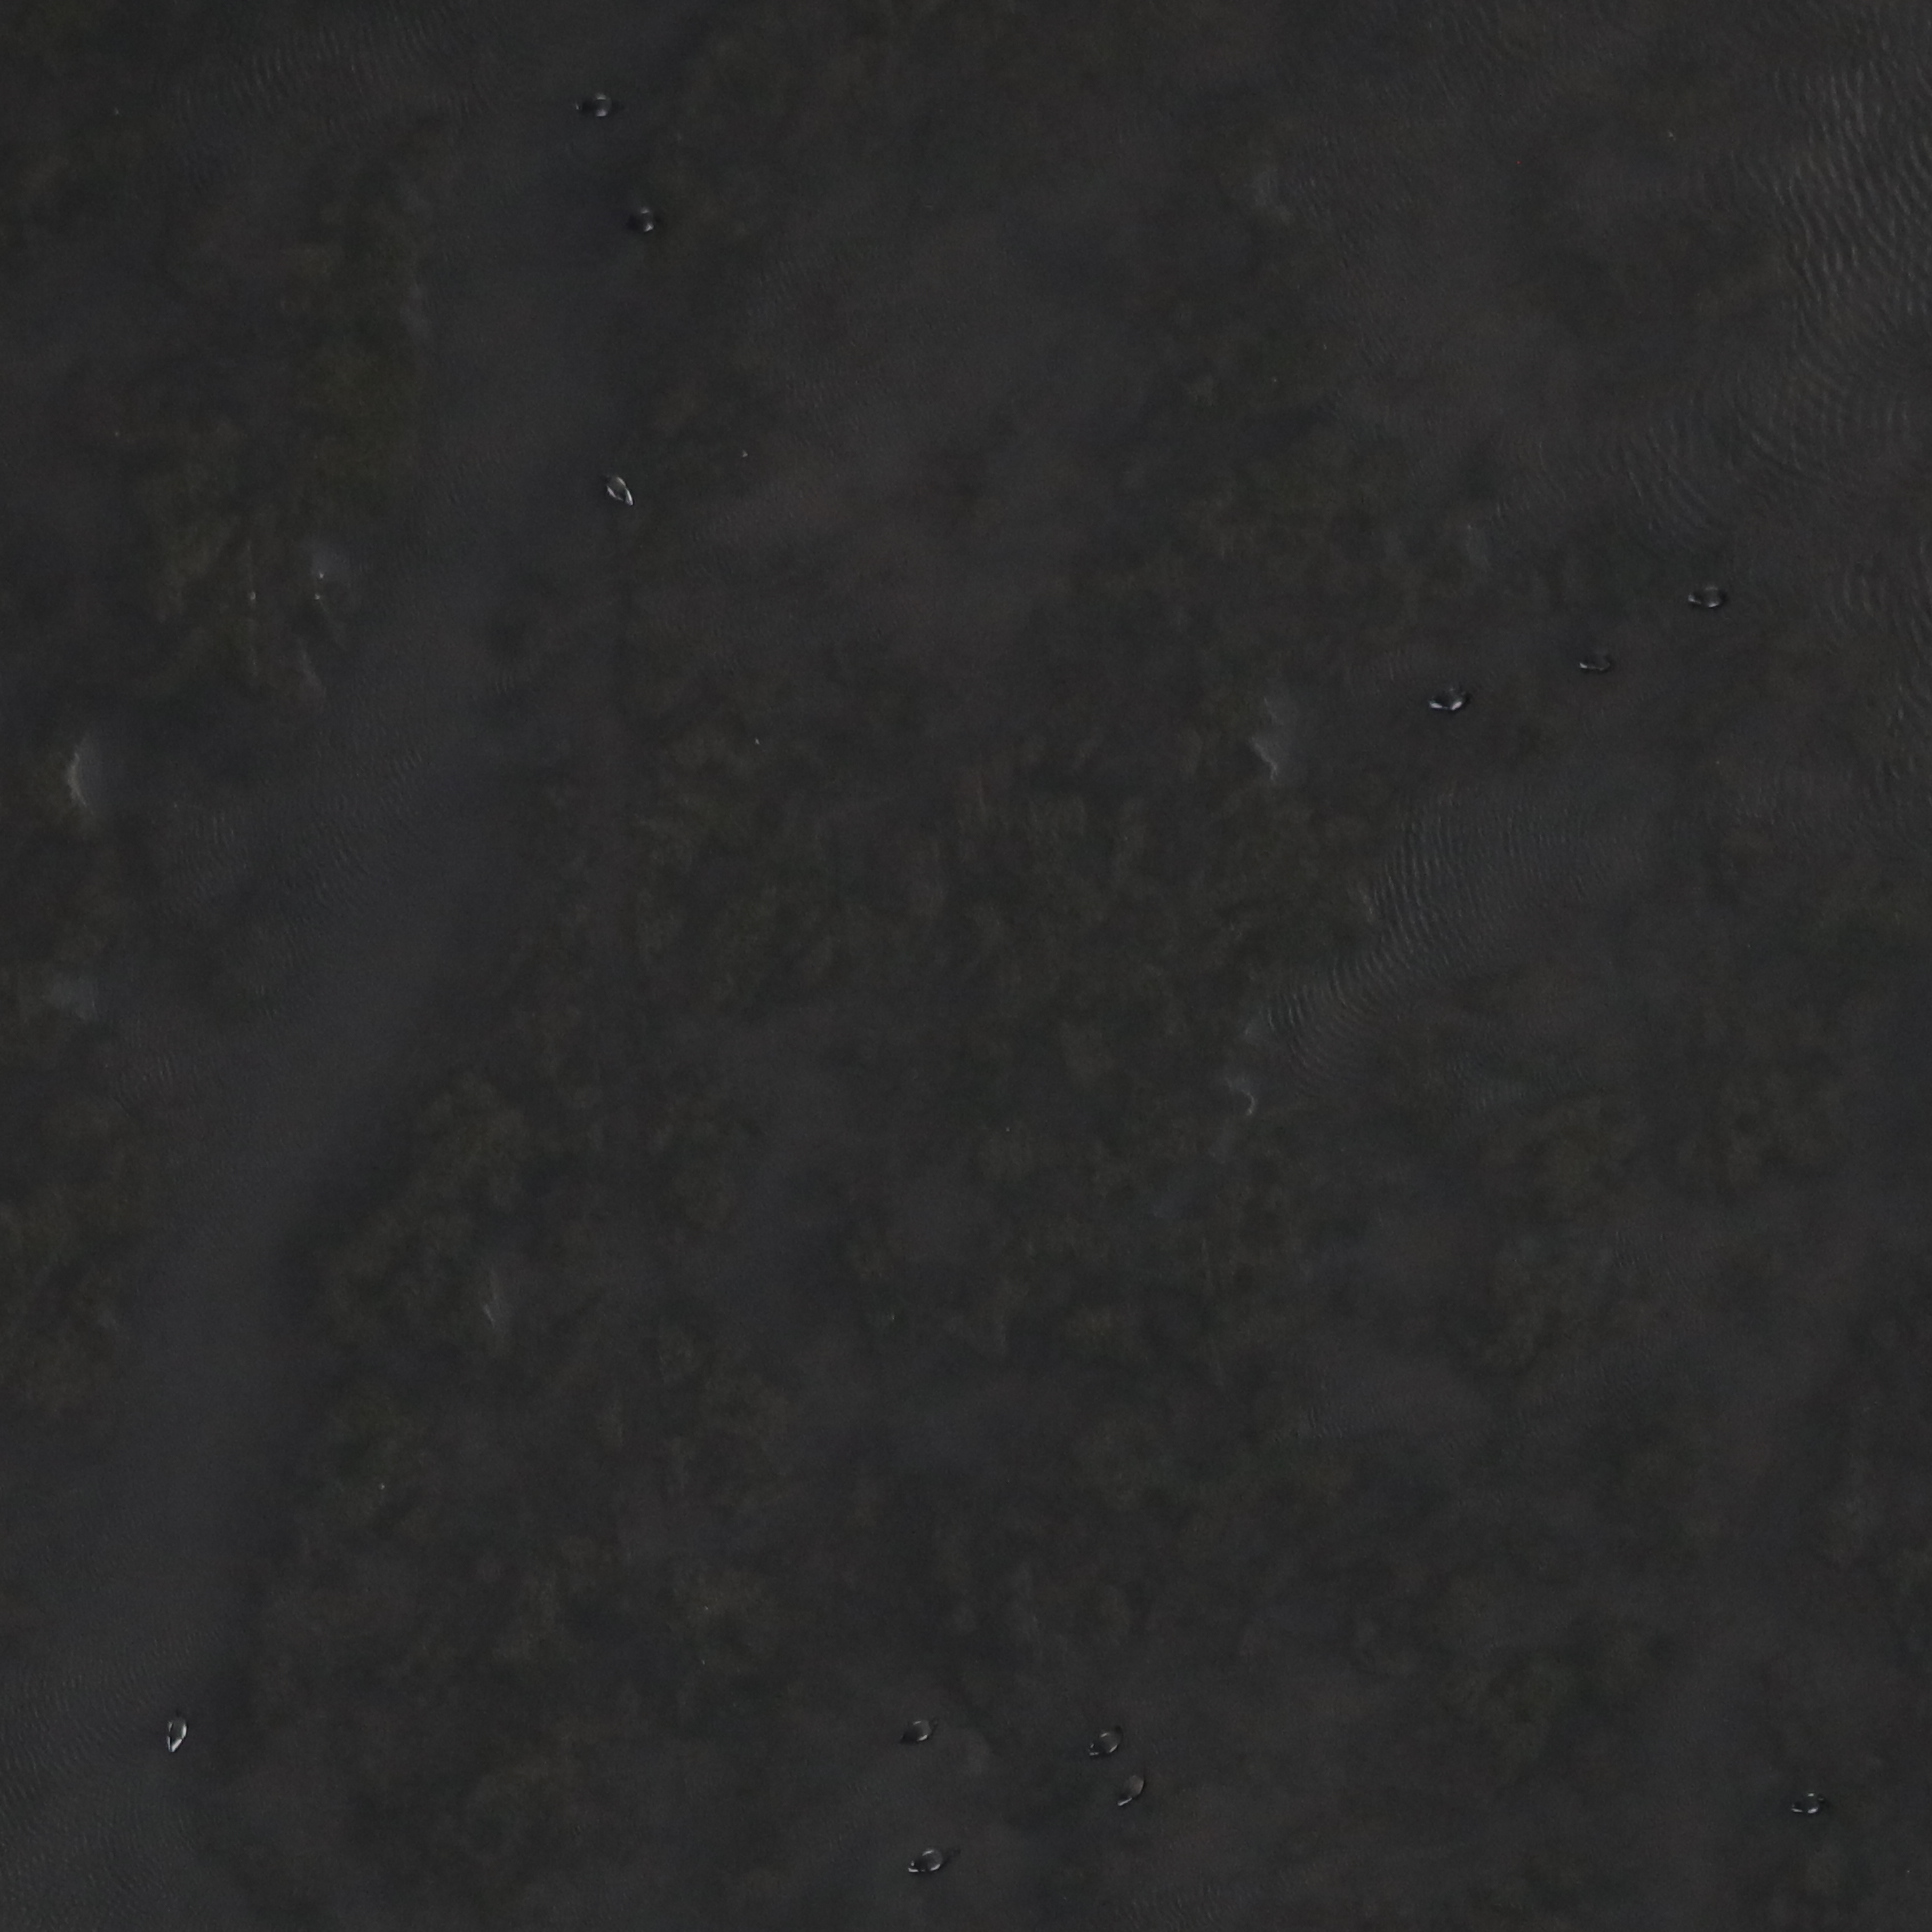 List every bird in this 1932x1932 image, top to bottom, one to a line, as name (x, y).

brant (599, 107)
brant (643, 221)
brant (618, 490)
brant (1708, 597)
brant (1595, 664)
brant (1449, 697)
brant (917, 1730)
brant (176, 1731)
brant (1105, 1743)
brant (1132, 1784)
brant (1806, 1804)
brant (928, 1862)